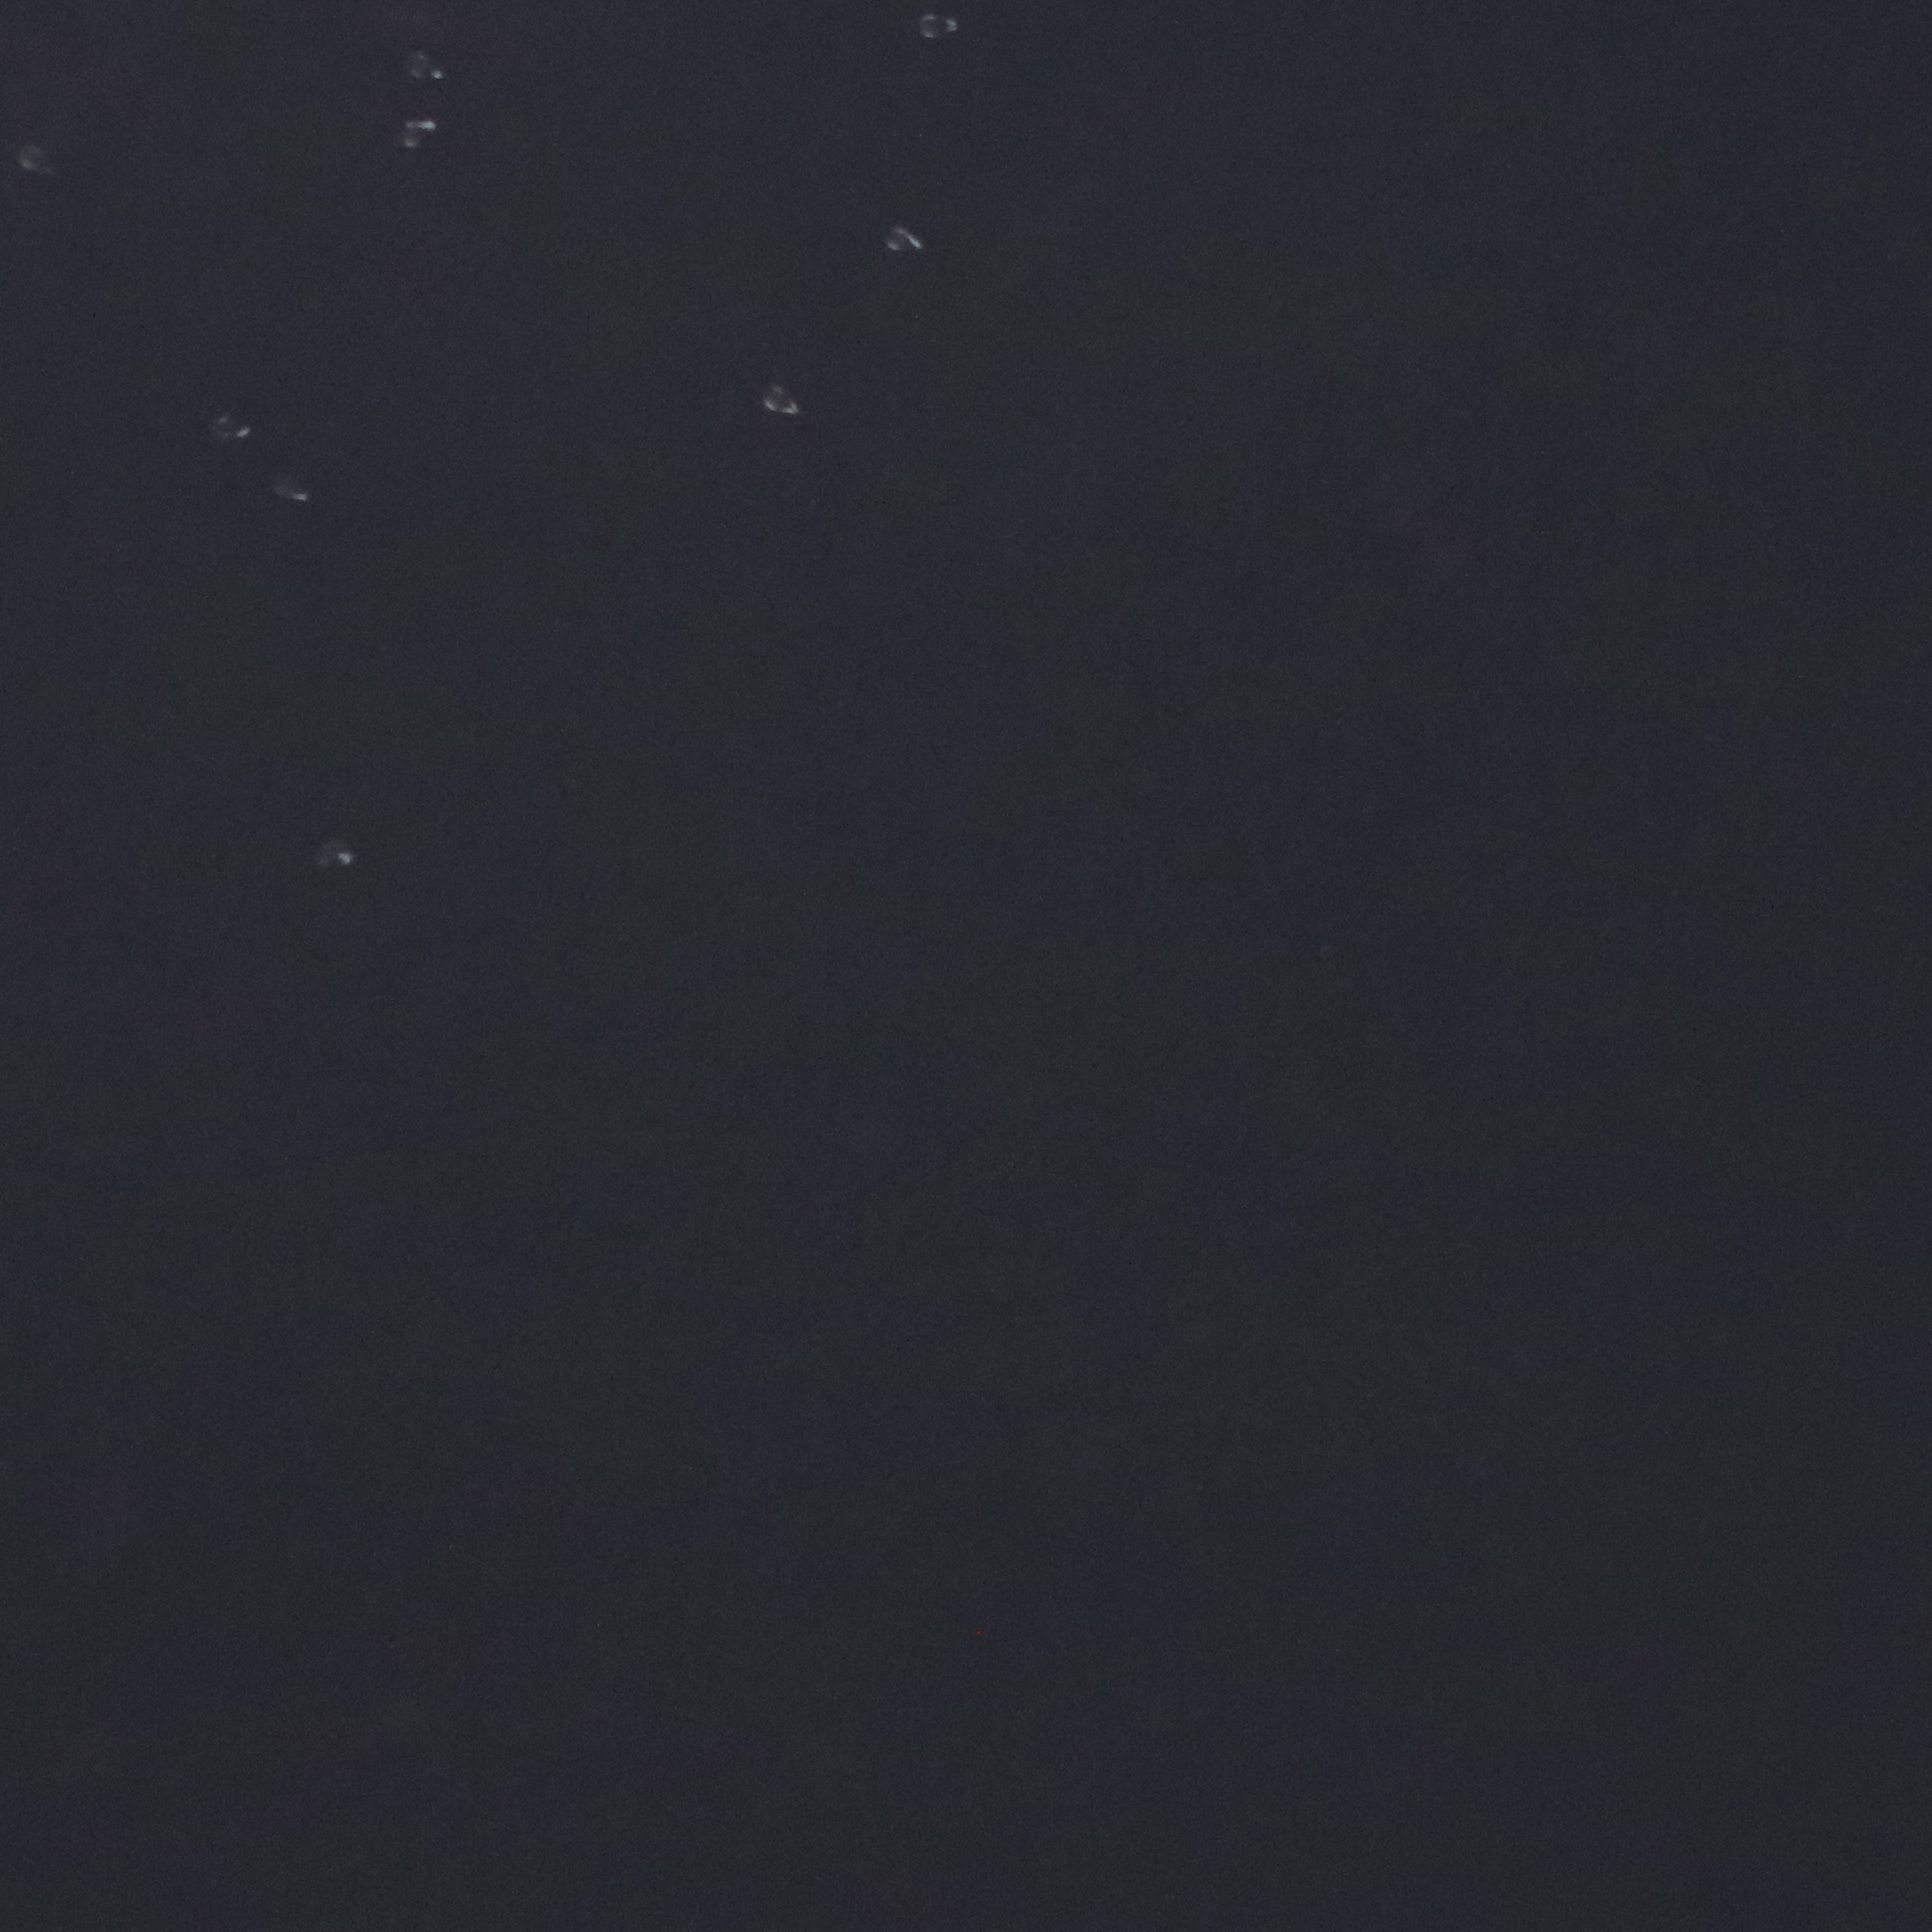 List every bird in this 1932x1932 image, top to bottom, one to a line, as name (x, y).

brant (936, 26)
brant (420, 68)
brant (416, 116)
brant (32, 160)
brant (906, 239)
brant (772, 402)
brant (225, 423)
brant (300, 485)
brant (335, 861)